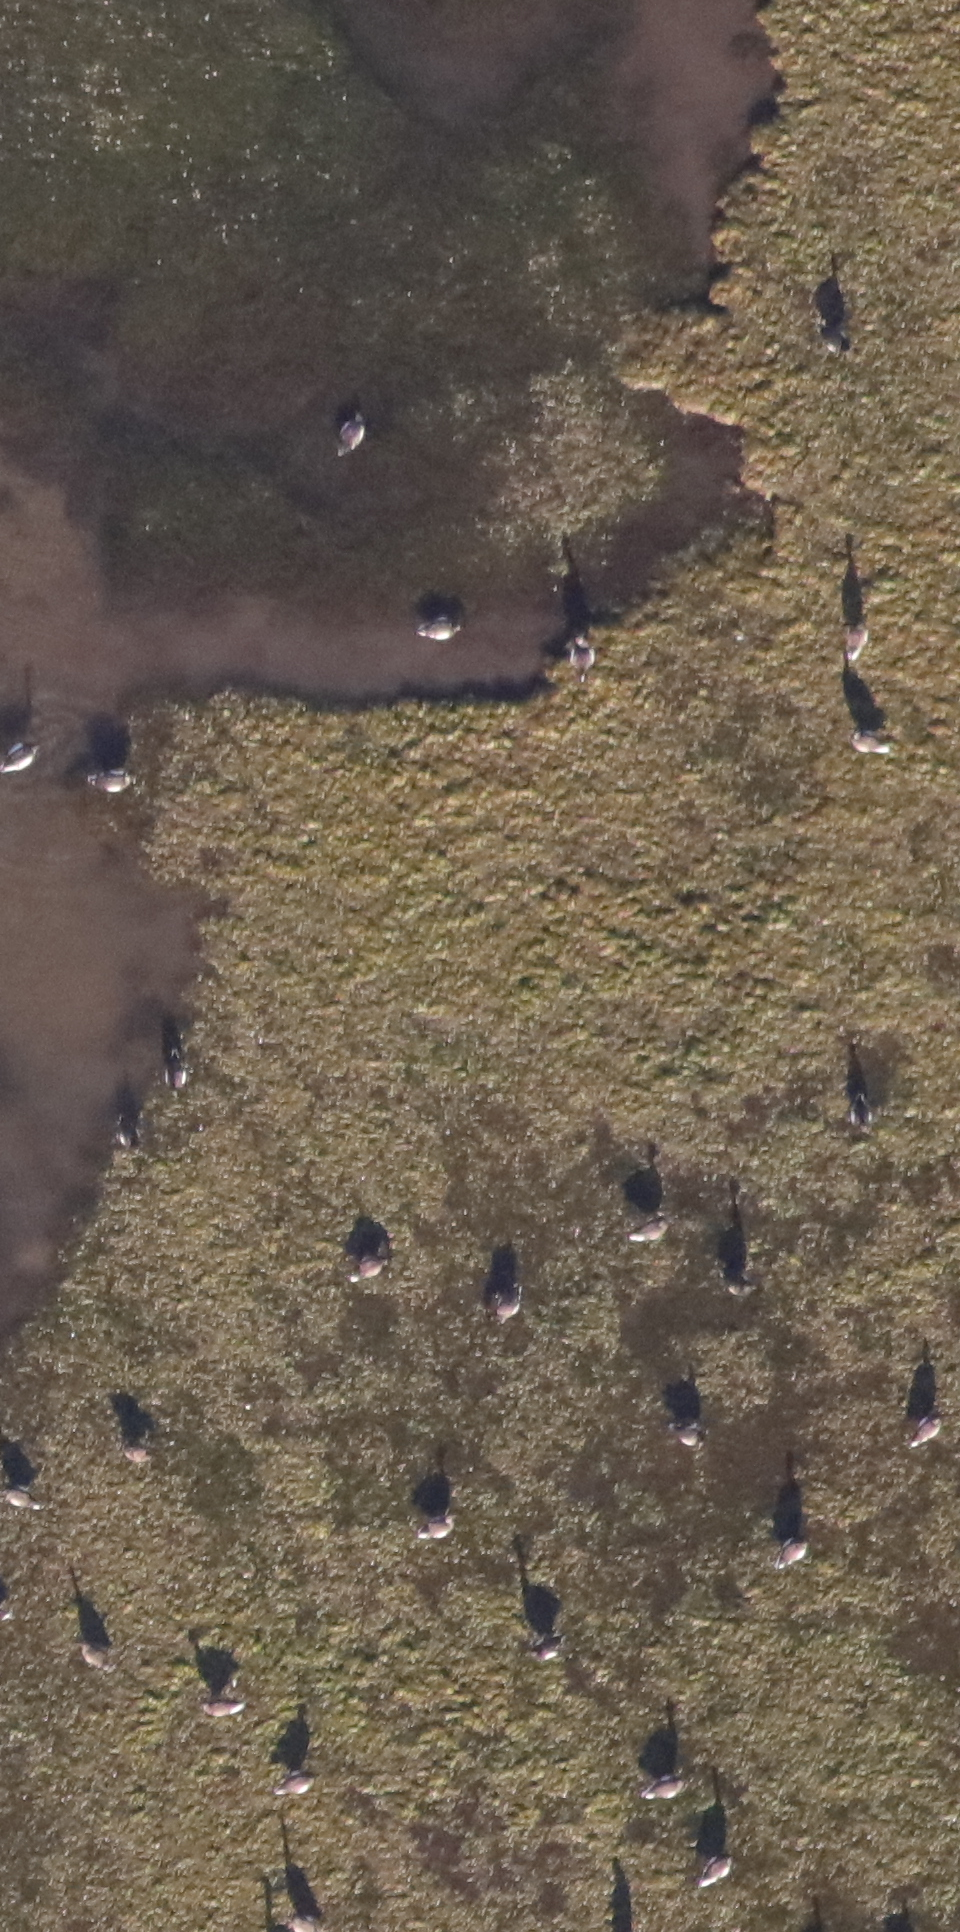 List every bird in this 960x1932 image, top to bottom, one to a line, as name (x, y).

brant (834, 342)
brant (350, 435)
brant (440, 626)
brant (854, 641)
brant (582, 658)
brant (868, 739)
brant (20, 755)
brant (111, 779)
brant (177, 1074)
brant (859, 1115)
brant (128, 1137)
brant (648, 1230)
brant (366, 1266)
brant (741, 1288)
brant (508, 1303)
brant (927, 1432)
brant (688, 1433)
brant (137, 1455)
brant (20, 1496)
brant (440, 1525)
brant (791, 1551)
brant (547, 1650)
brant (99, 1658)
brant (225, 1705)
brant (291, 1783)
brant (663, 1788)
brant (714, 1870)
brant (308, 1926)